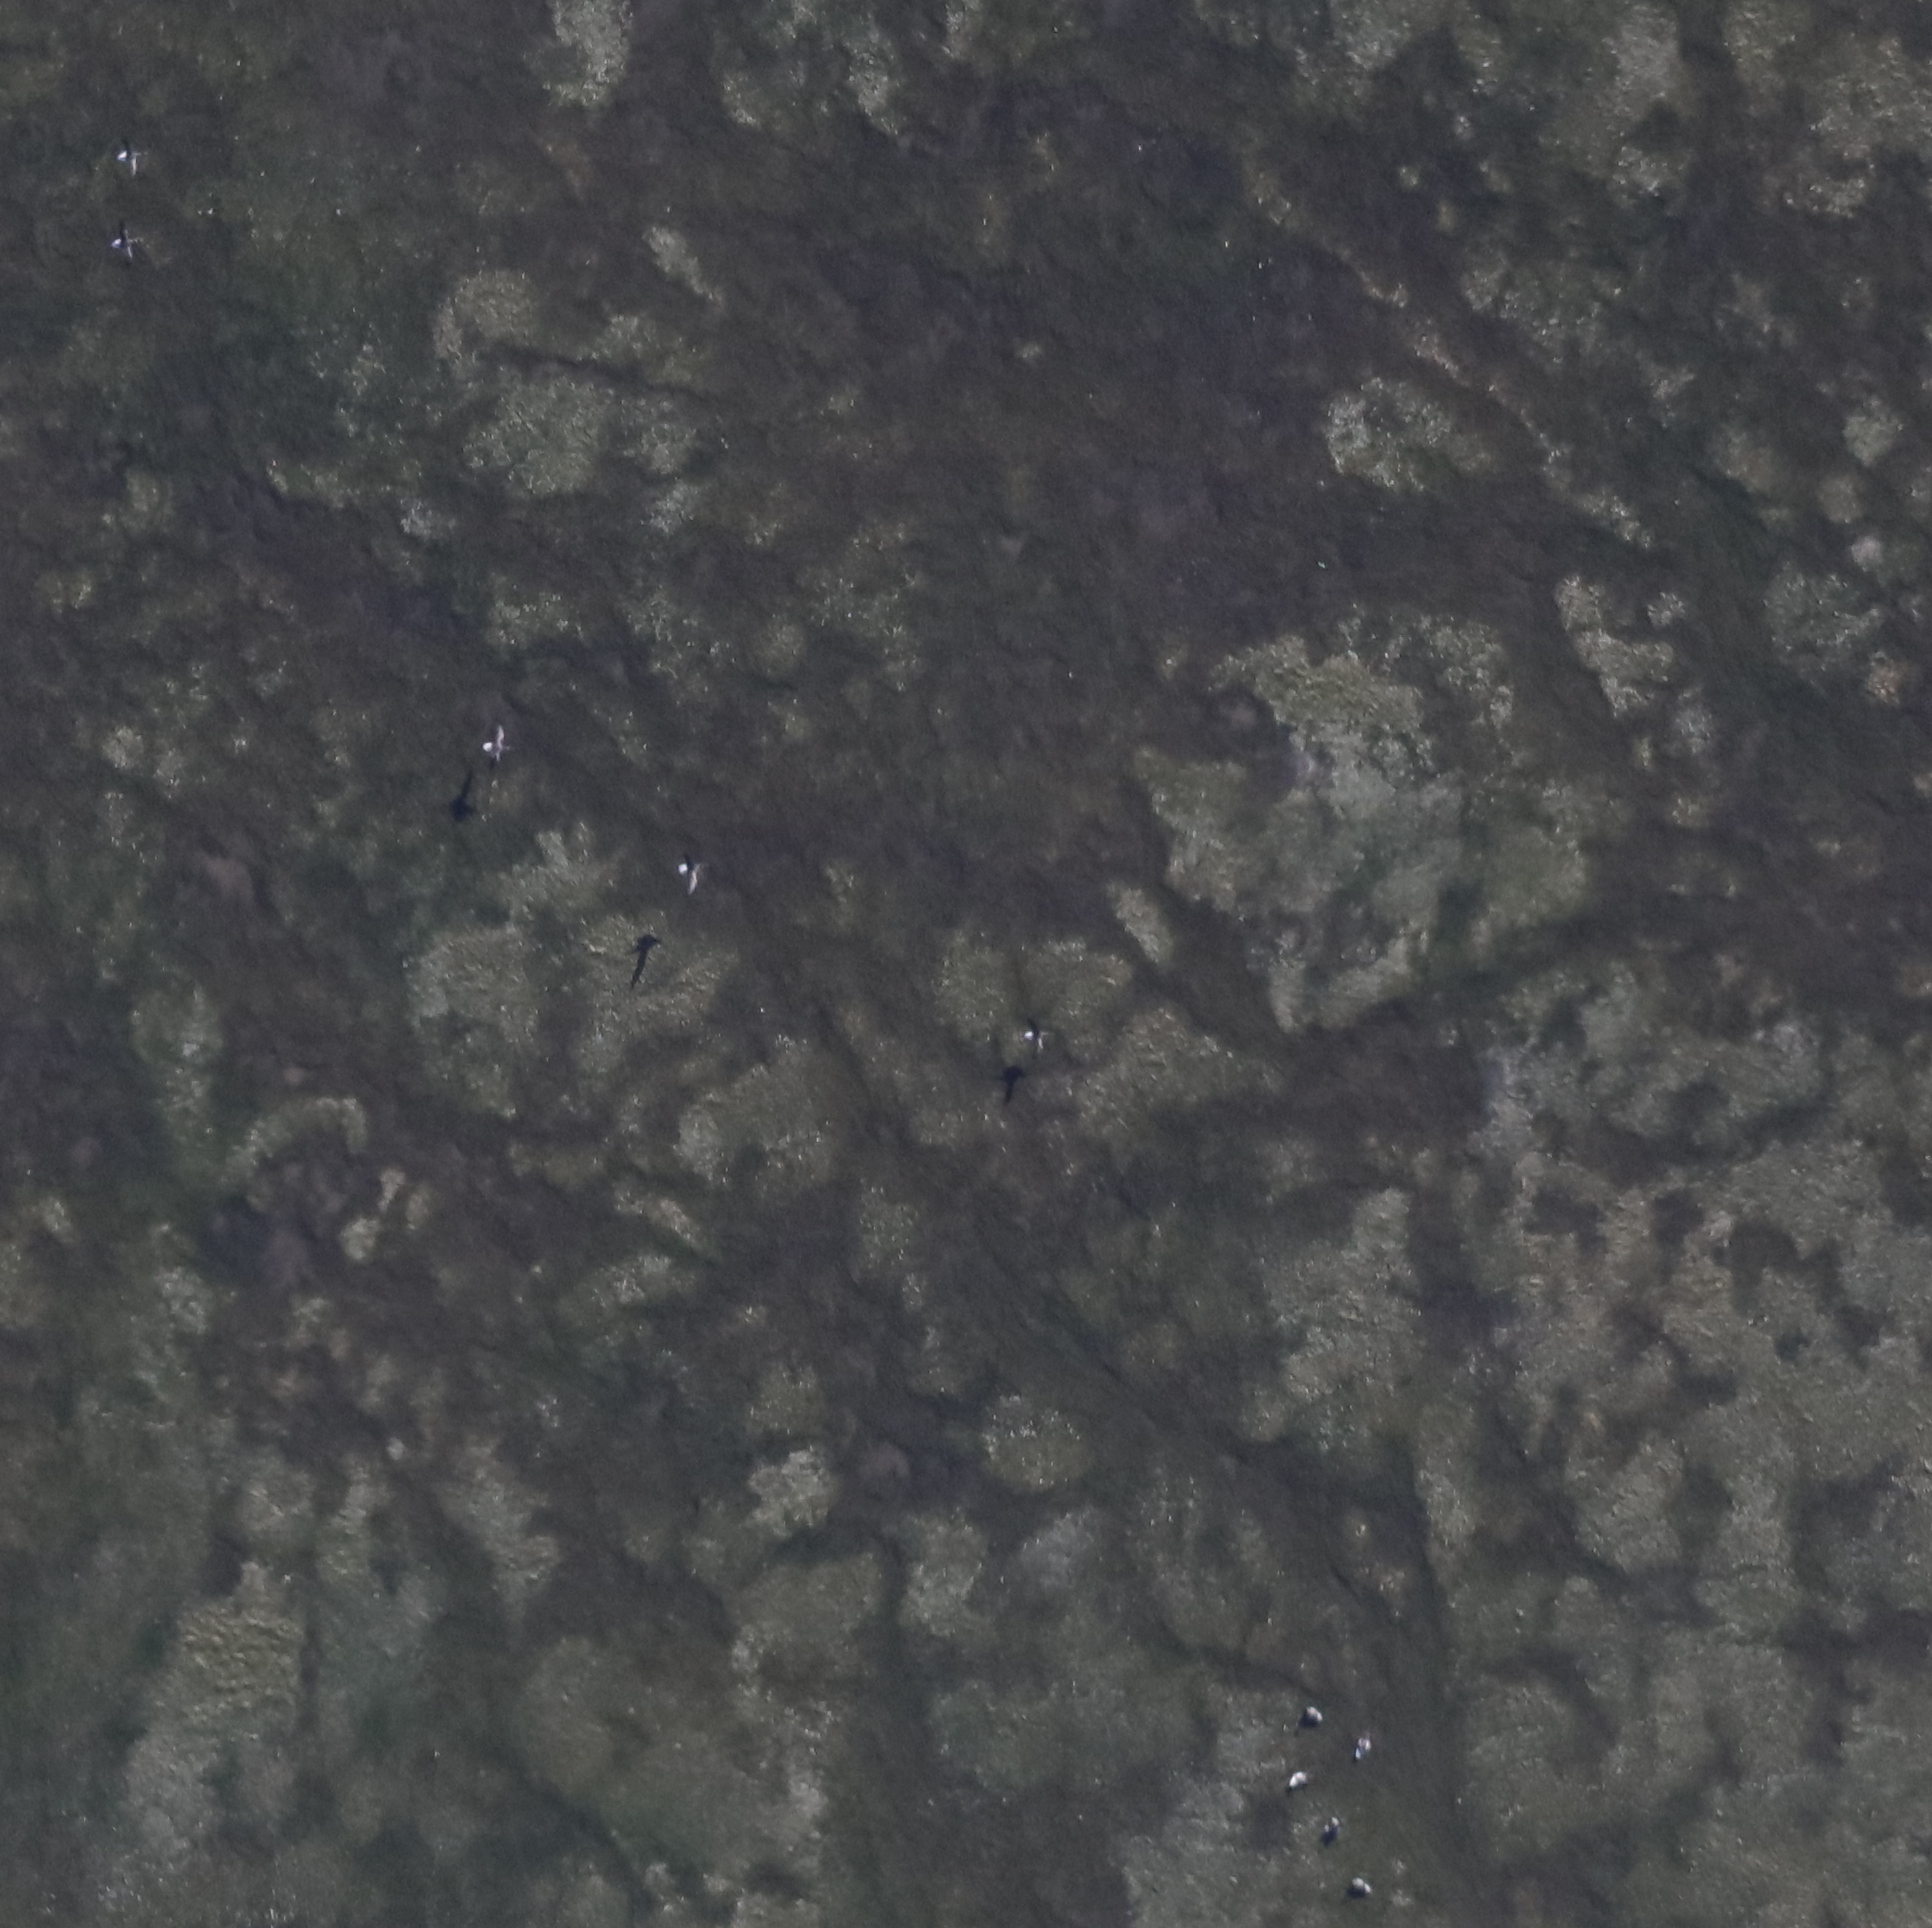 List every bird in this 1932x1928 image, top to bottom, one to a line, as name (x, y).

brant (128, 153)
brant (128, 245)
brant (498, 749)
brant (692, 868)
brant (1036, 1035)
brant (1312, 1713)
brant (1364, 1748)
brant (1299, 1779)
brant (1332, 1821)
brant (1358, 1882)